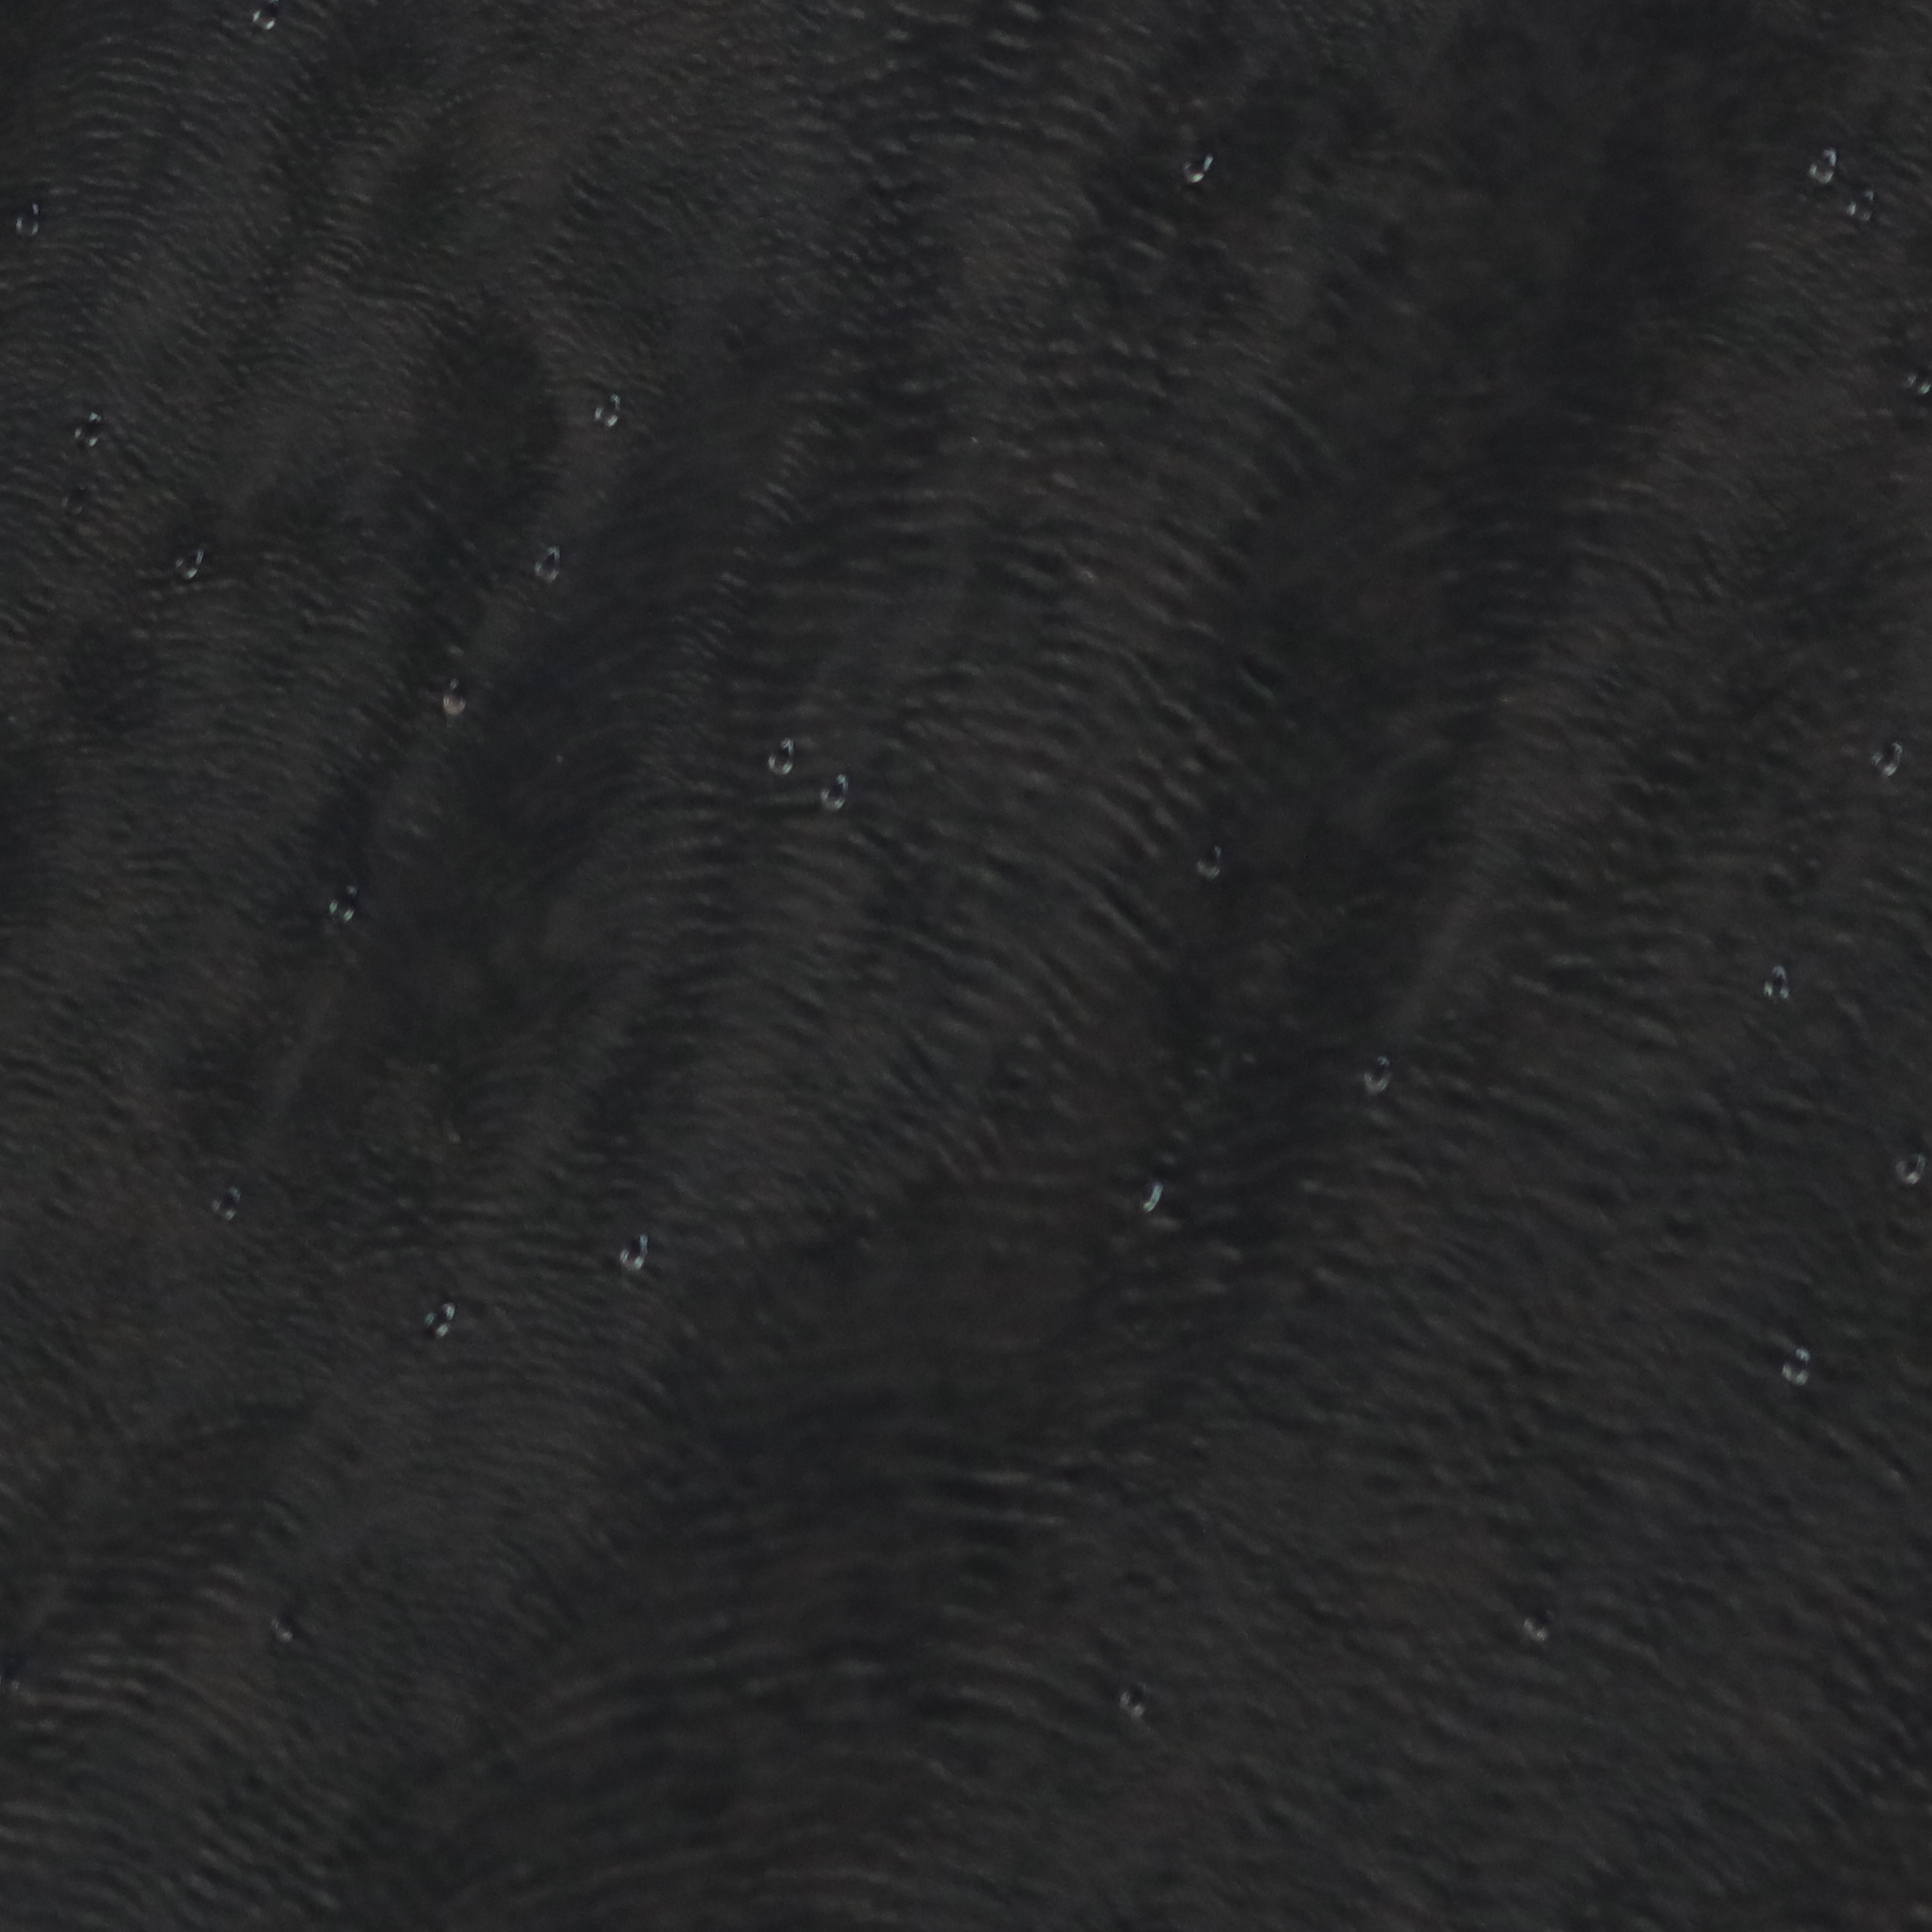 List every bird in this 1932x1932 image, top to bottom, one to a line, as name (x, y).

brant (265, 18)
brant (1198, 167)
brant (1823, 169)
brant (1867, 215)
brant (24, 231)
brant (1917, 386)
brant (607, 411)
brant (88, 431)
brant (547, 564)
brant (198, 565)
brant (461, 702)
brant (1882, 755)
brant (783, 759)
brant (835, 799)
brant (1215, 863)
brant (345, 907)
brant (1775, 986)
brant (1373, 1084)
brant (1913, 1158)
brant (227, 1200)
brant (1150, 1200)
brant (636, 1250)
brant (439, 1316)
brant (1792, 1364)
brant (1540, 1629)
brant (286, 1638)
brant (4, 1687)
brant (1132, 1702)